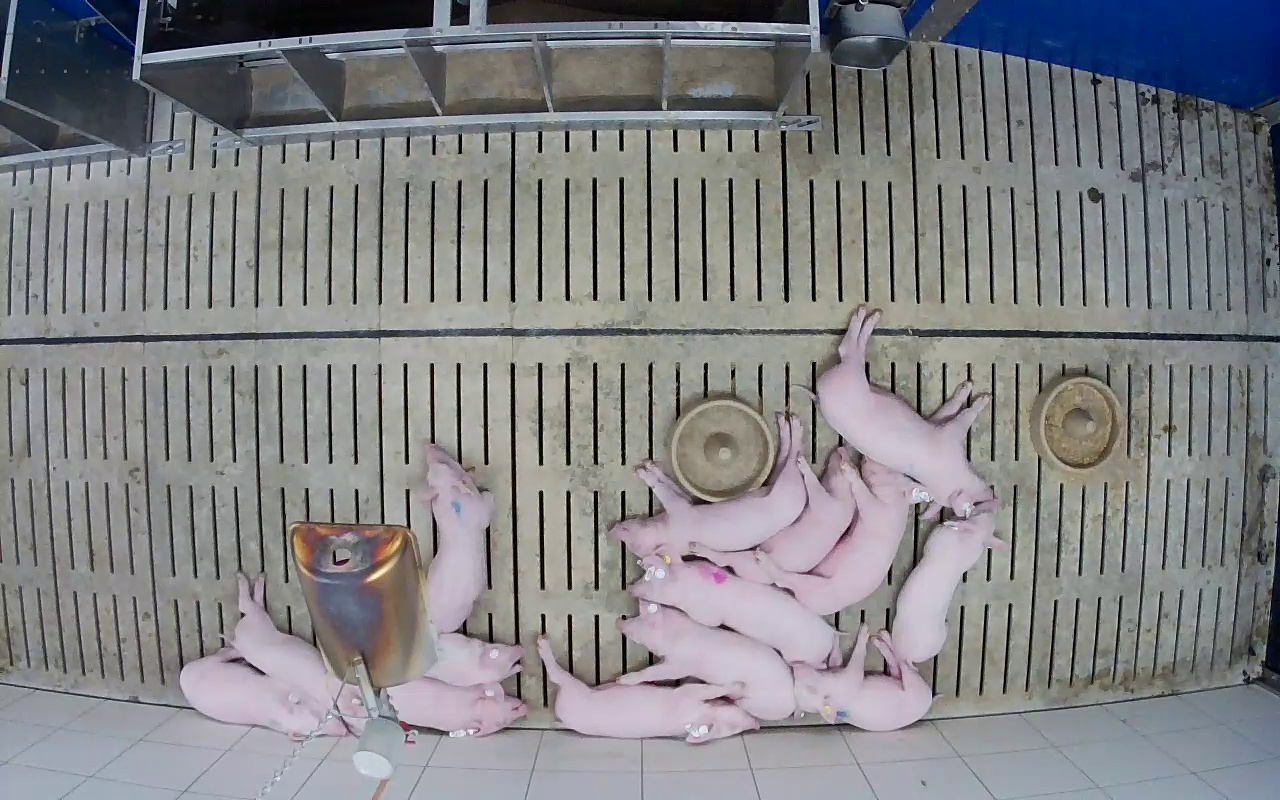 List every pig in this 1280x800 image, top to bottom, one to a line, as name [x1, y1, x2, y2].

pig [793, 304, 996, 523]
pig [610, 410, 810, 572]
pig [419, 442, 495, 637]
pig [687, 446, 863, 586]
pig [754, 453, 929, 618]
pig [890, 498, 1005, 673]
pig [625, 544, 850, 670]
pig [215, 573, 370, 738]
pig [613, 597, 798, 721]
pig [790, 623, 946, 732]
pig [536, 633, 764, 744]
pig [421, 634, 529, 701]
pig [178, 646, 349, 744]
pig [386, 677, 531, 738]